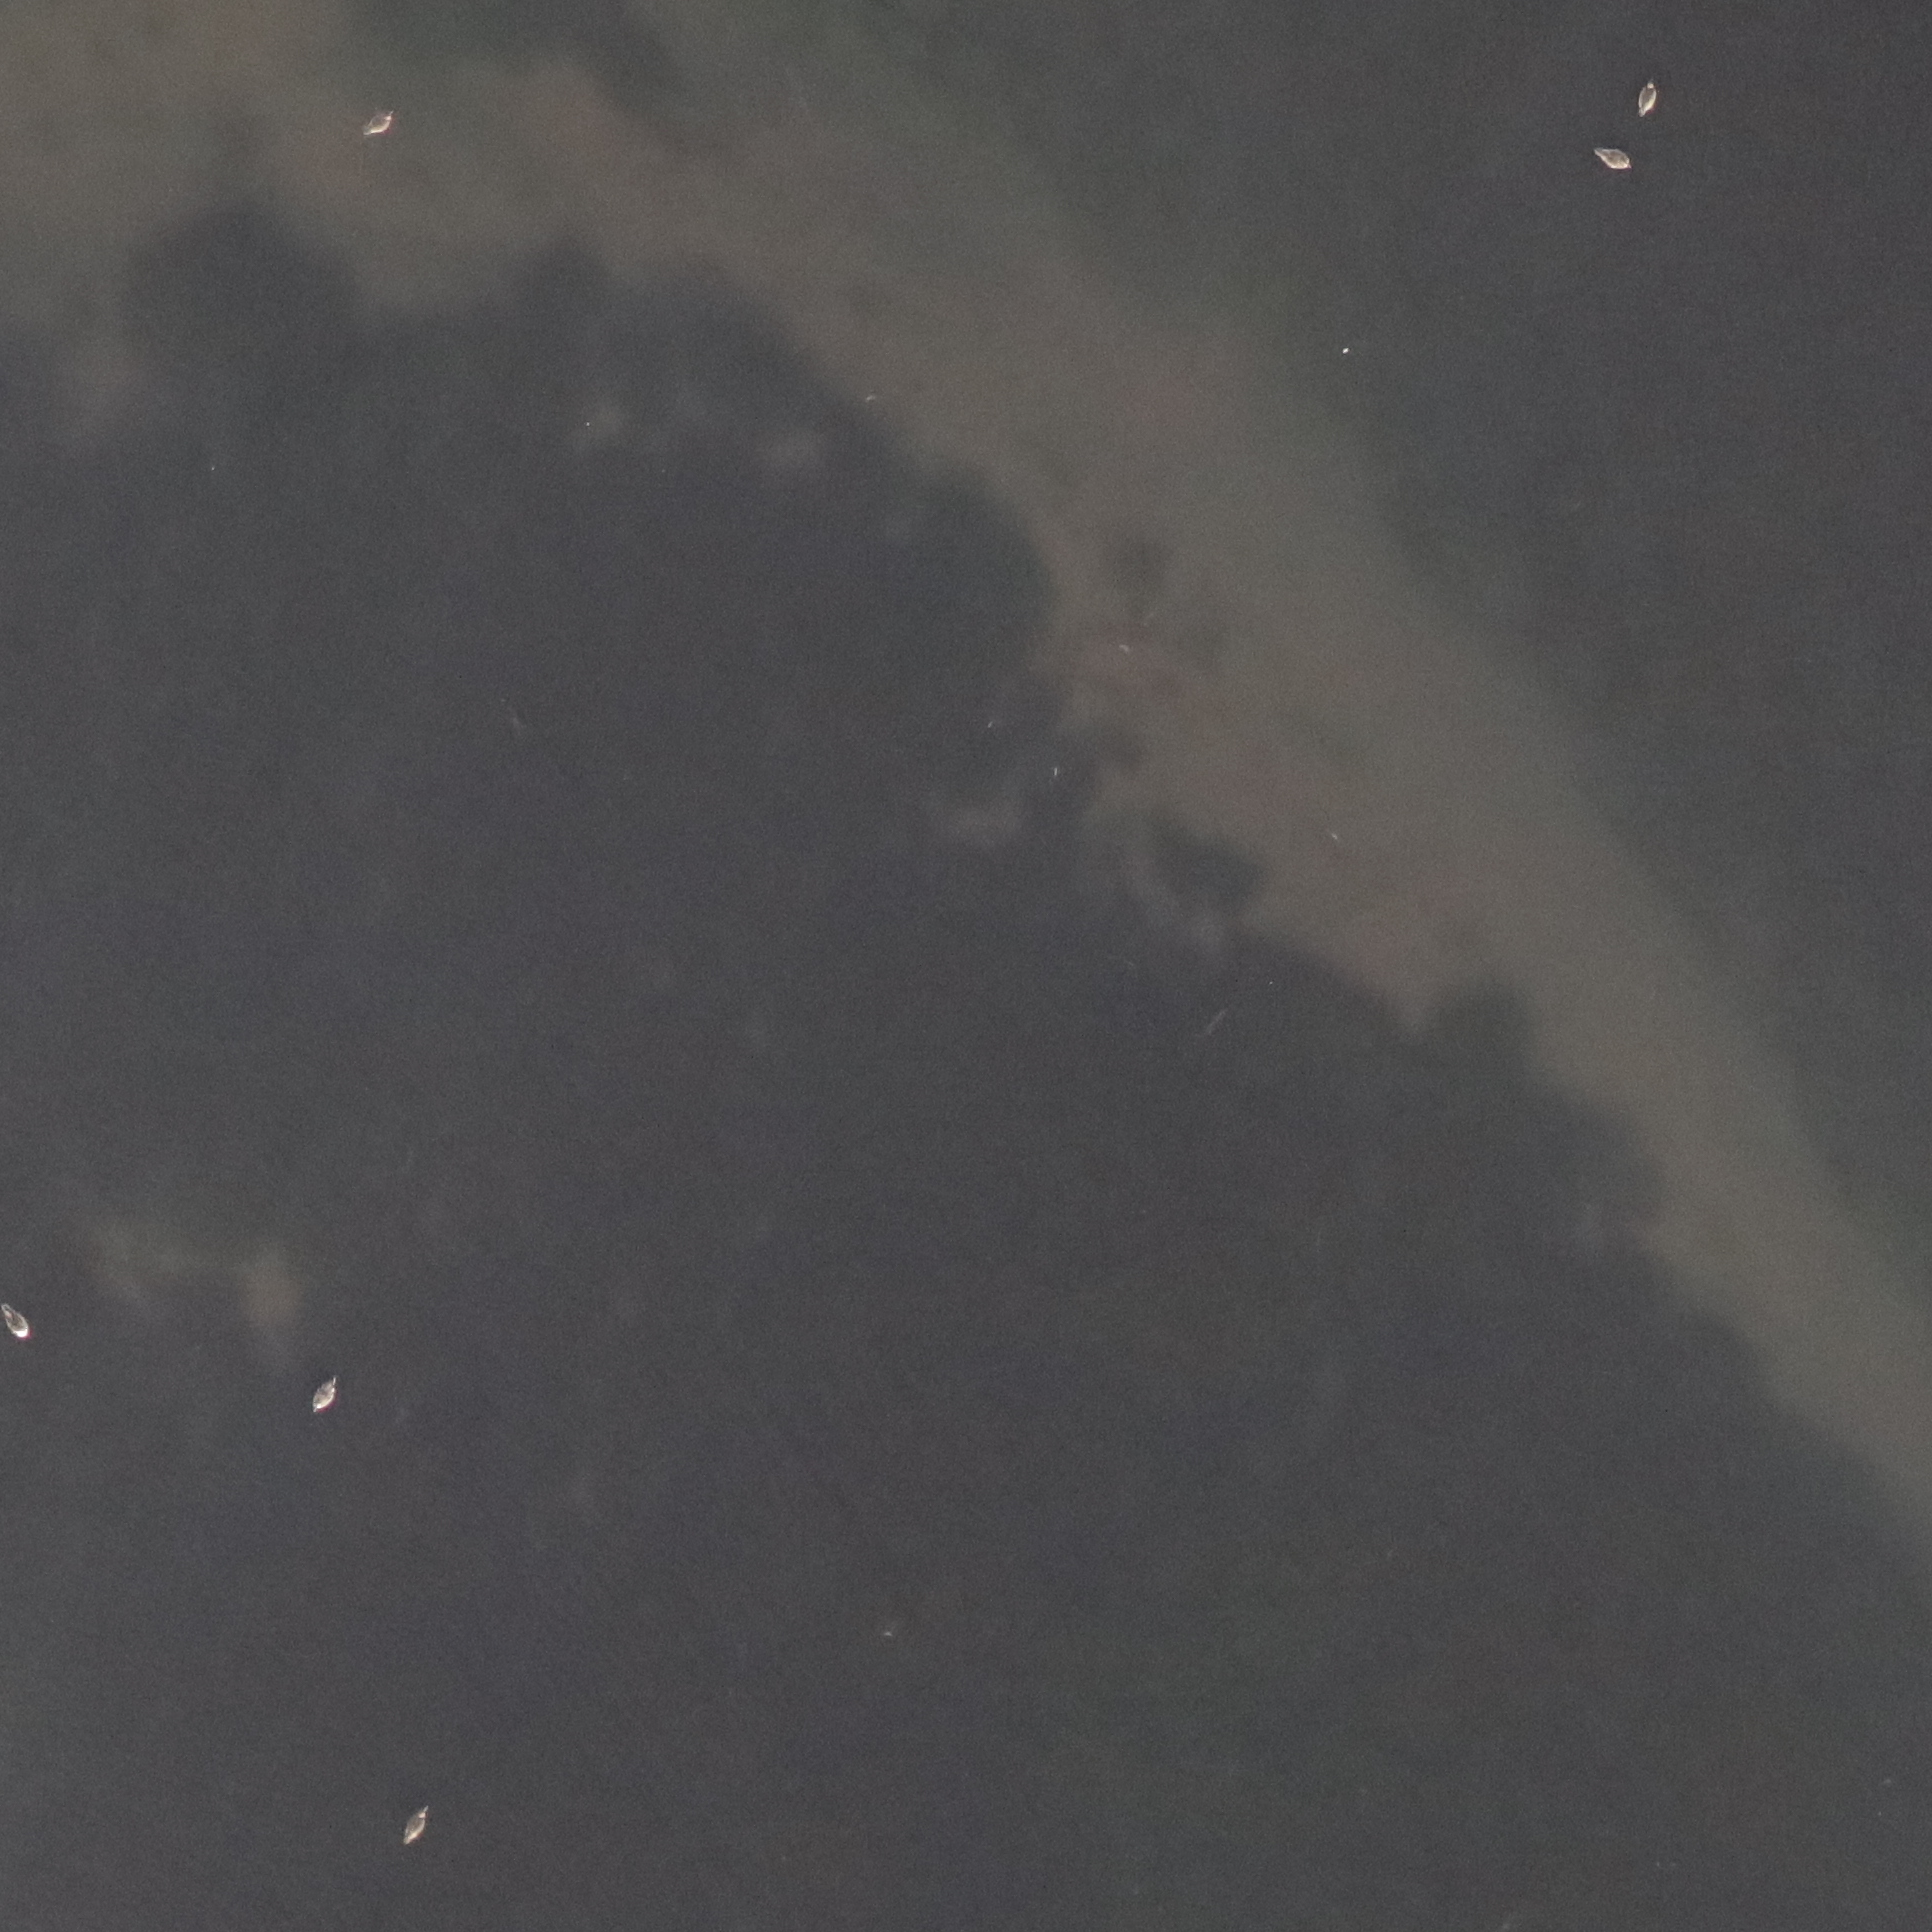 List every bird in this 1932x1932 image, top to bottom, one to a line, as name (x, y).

other bird (1648, 102)
other bird (382, 122)
other bird (1609, 159)
other bird (15, 1325)
other bird (324, 1395)
other bird (413, 1822)